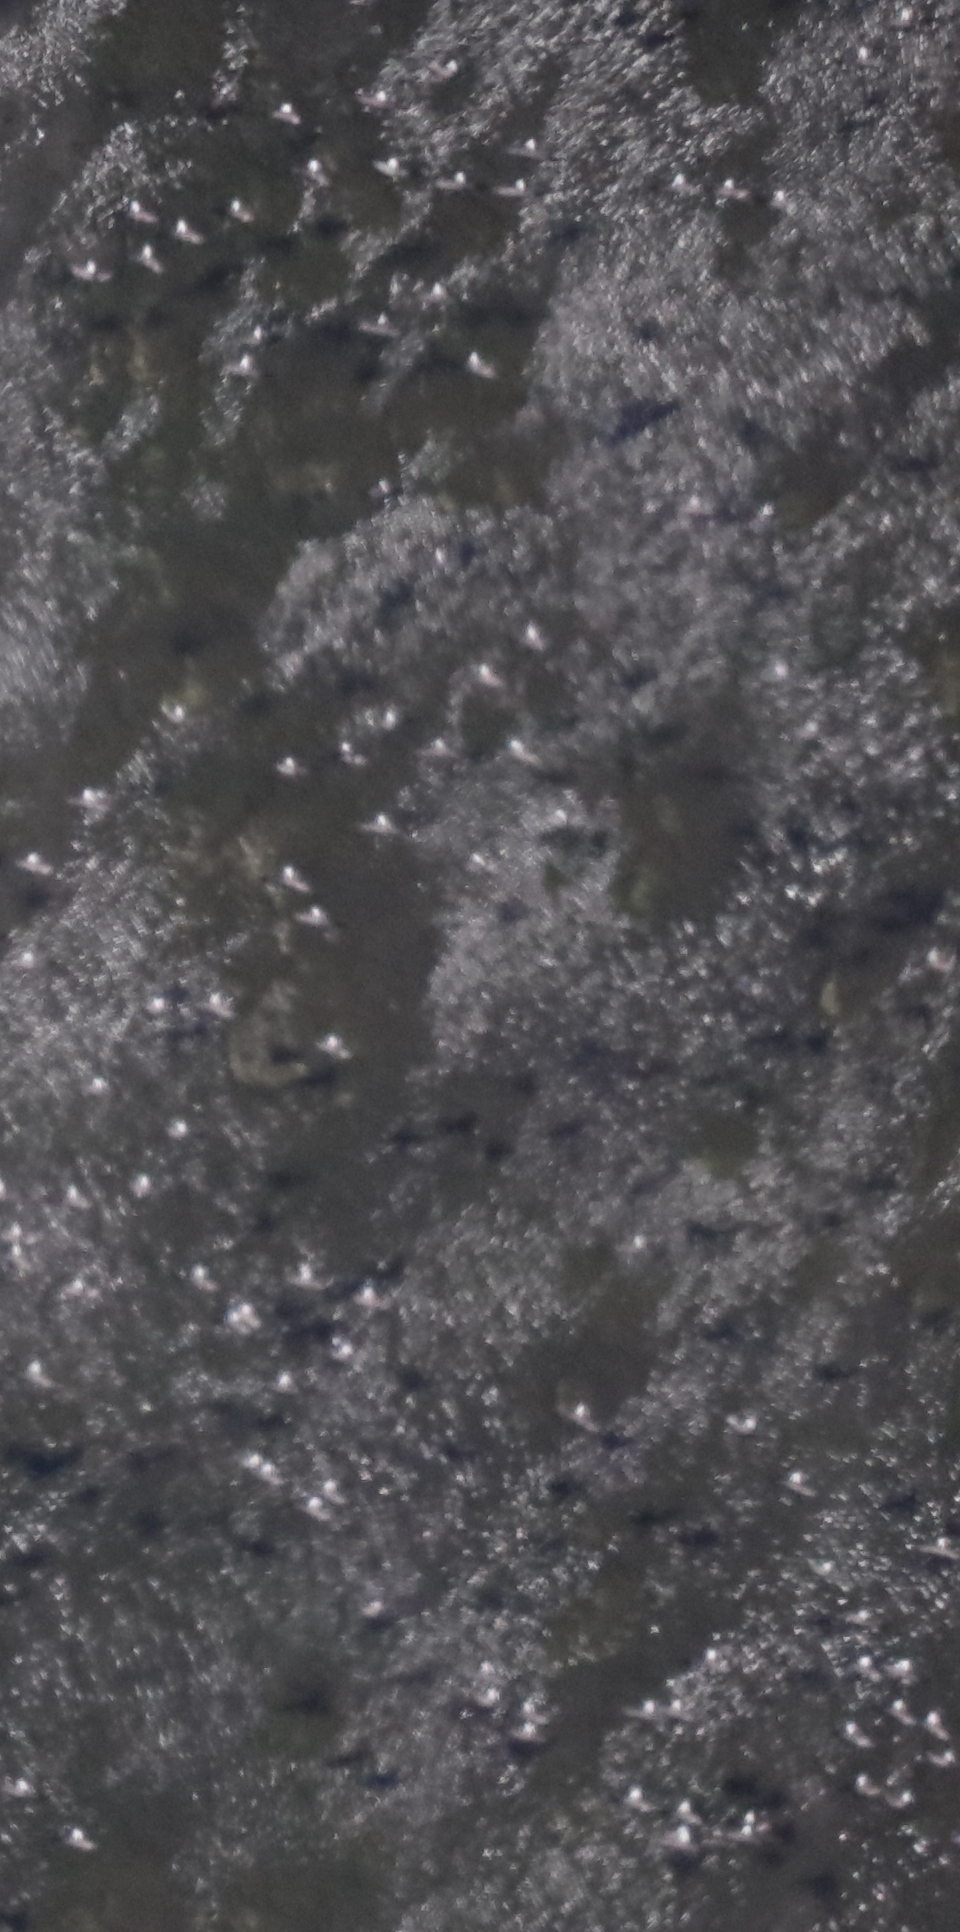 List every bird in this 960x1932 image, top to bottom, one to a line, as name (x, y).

brant (901, 23)
brant (862, 61)
brant (451, 74)
brant (381, 101)
brant (295, 117)
brant (536, 146)
brant (390, 164)
brant (316, 177)
brant (457, 184)
brant (690, 185)
brant (514, 192)
brant (725, 192)
brant (784, 202)
brant (139, 212)
brant (242, 216)
brant (186, 235)
brant (155, 263)
brant (93, 269)
brant (437, 295)
brant (382, 329)
brant (265, 335)
brant (242, 368)
brant (483, 374)
brant (387, 493)
brant (443, 568)
brant (526, 644)
brant (484, 681)
brant (181, 714)
brant (388, 718)
brant (517, 744)
brant (438, 751)
brant (345, 755)
brant (288, 759)
brant (93, 792)
brant (374, 818)
brant (570, 821)
brant (39, 857)
brant (484, 860)
brant (293, 872)
brant (326, 918)
brant (40, 962)
brant (929, 968)
brant (159, 1001)
brant (218, 1006)
brant (341, 1051)
brant (107, 1089)
brant (181, 1134)
brant (145, 1187)
brant (75, 1199)
brant (16, 1233)
brant (641, 1246)
brant (14, 1256)
brant (210, 1278)
brant (305, 1278)
brant (86, 1290)
brant (374, 1300)
brant (258, 1308)
brant (239, 1326)
brant (350, 1353)
brant (42, 1373)
brant (288, 1382)
brant (575, 1410)
brant (741, 1426)
brant (254, 1457)
brant (276, 1478)
brant (328, 1483)
brant (797, 1485)
brant (316, 1505)
brant (949, 1547)
brant (826, 1566)
brant (371, 1611)
brant (861, 1618)
brant (902, 1656)
brant (713, 1657)
brant (870, 1662)
brant (487, 1671)
brant (488, 1703)
brant (647, 1706)
brant (896, 1707)
brant (682, 1708)
brant (528, 1712)
brant (929, 1722)
brant (854, 1727)
brant (526, 1738)
brant (947, 1760)
brant (24, 1794)
brant (872, 1794)
brant (638, 1797)
brant (901, 1804)
brant (690, 1811)
brant (752, 1825)
brant (84, 1833)
brant (748, 1840)
brant (688, 1844)